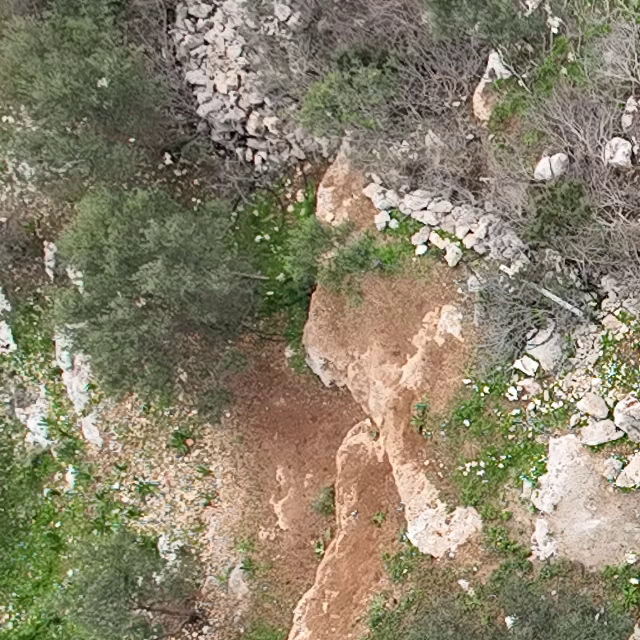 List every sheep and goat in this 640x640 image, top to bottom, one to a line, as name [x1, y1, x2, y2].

sheep [626, 609, 639, 639]